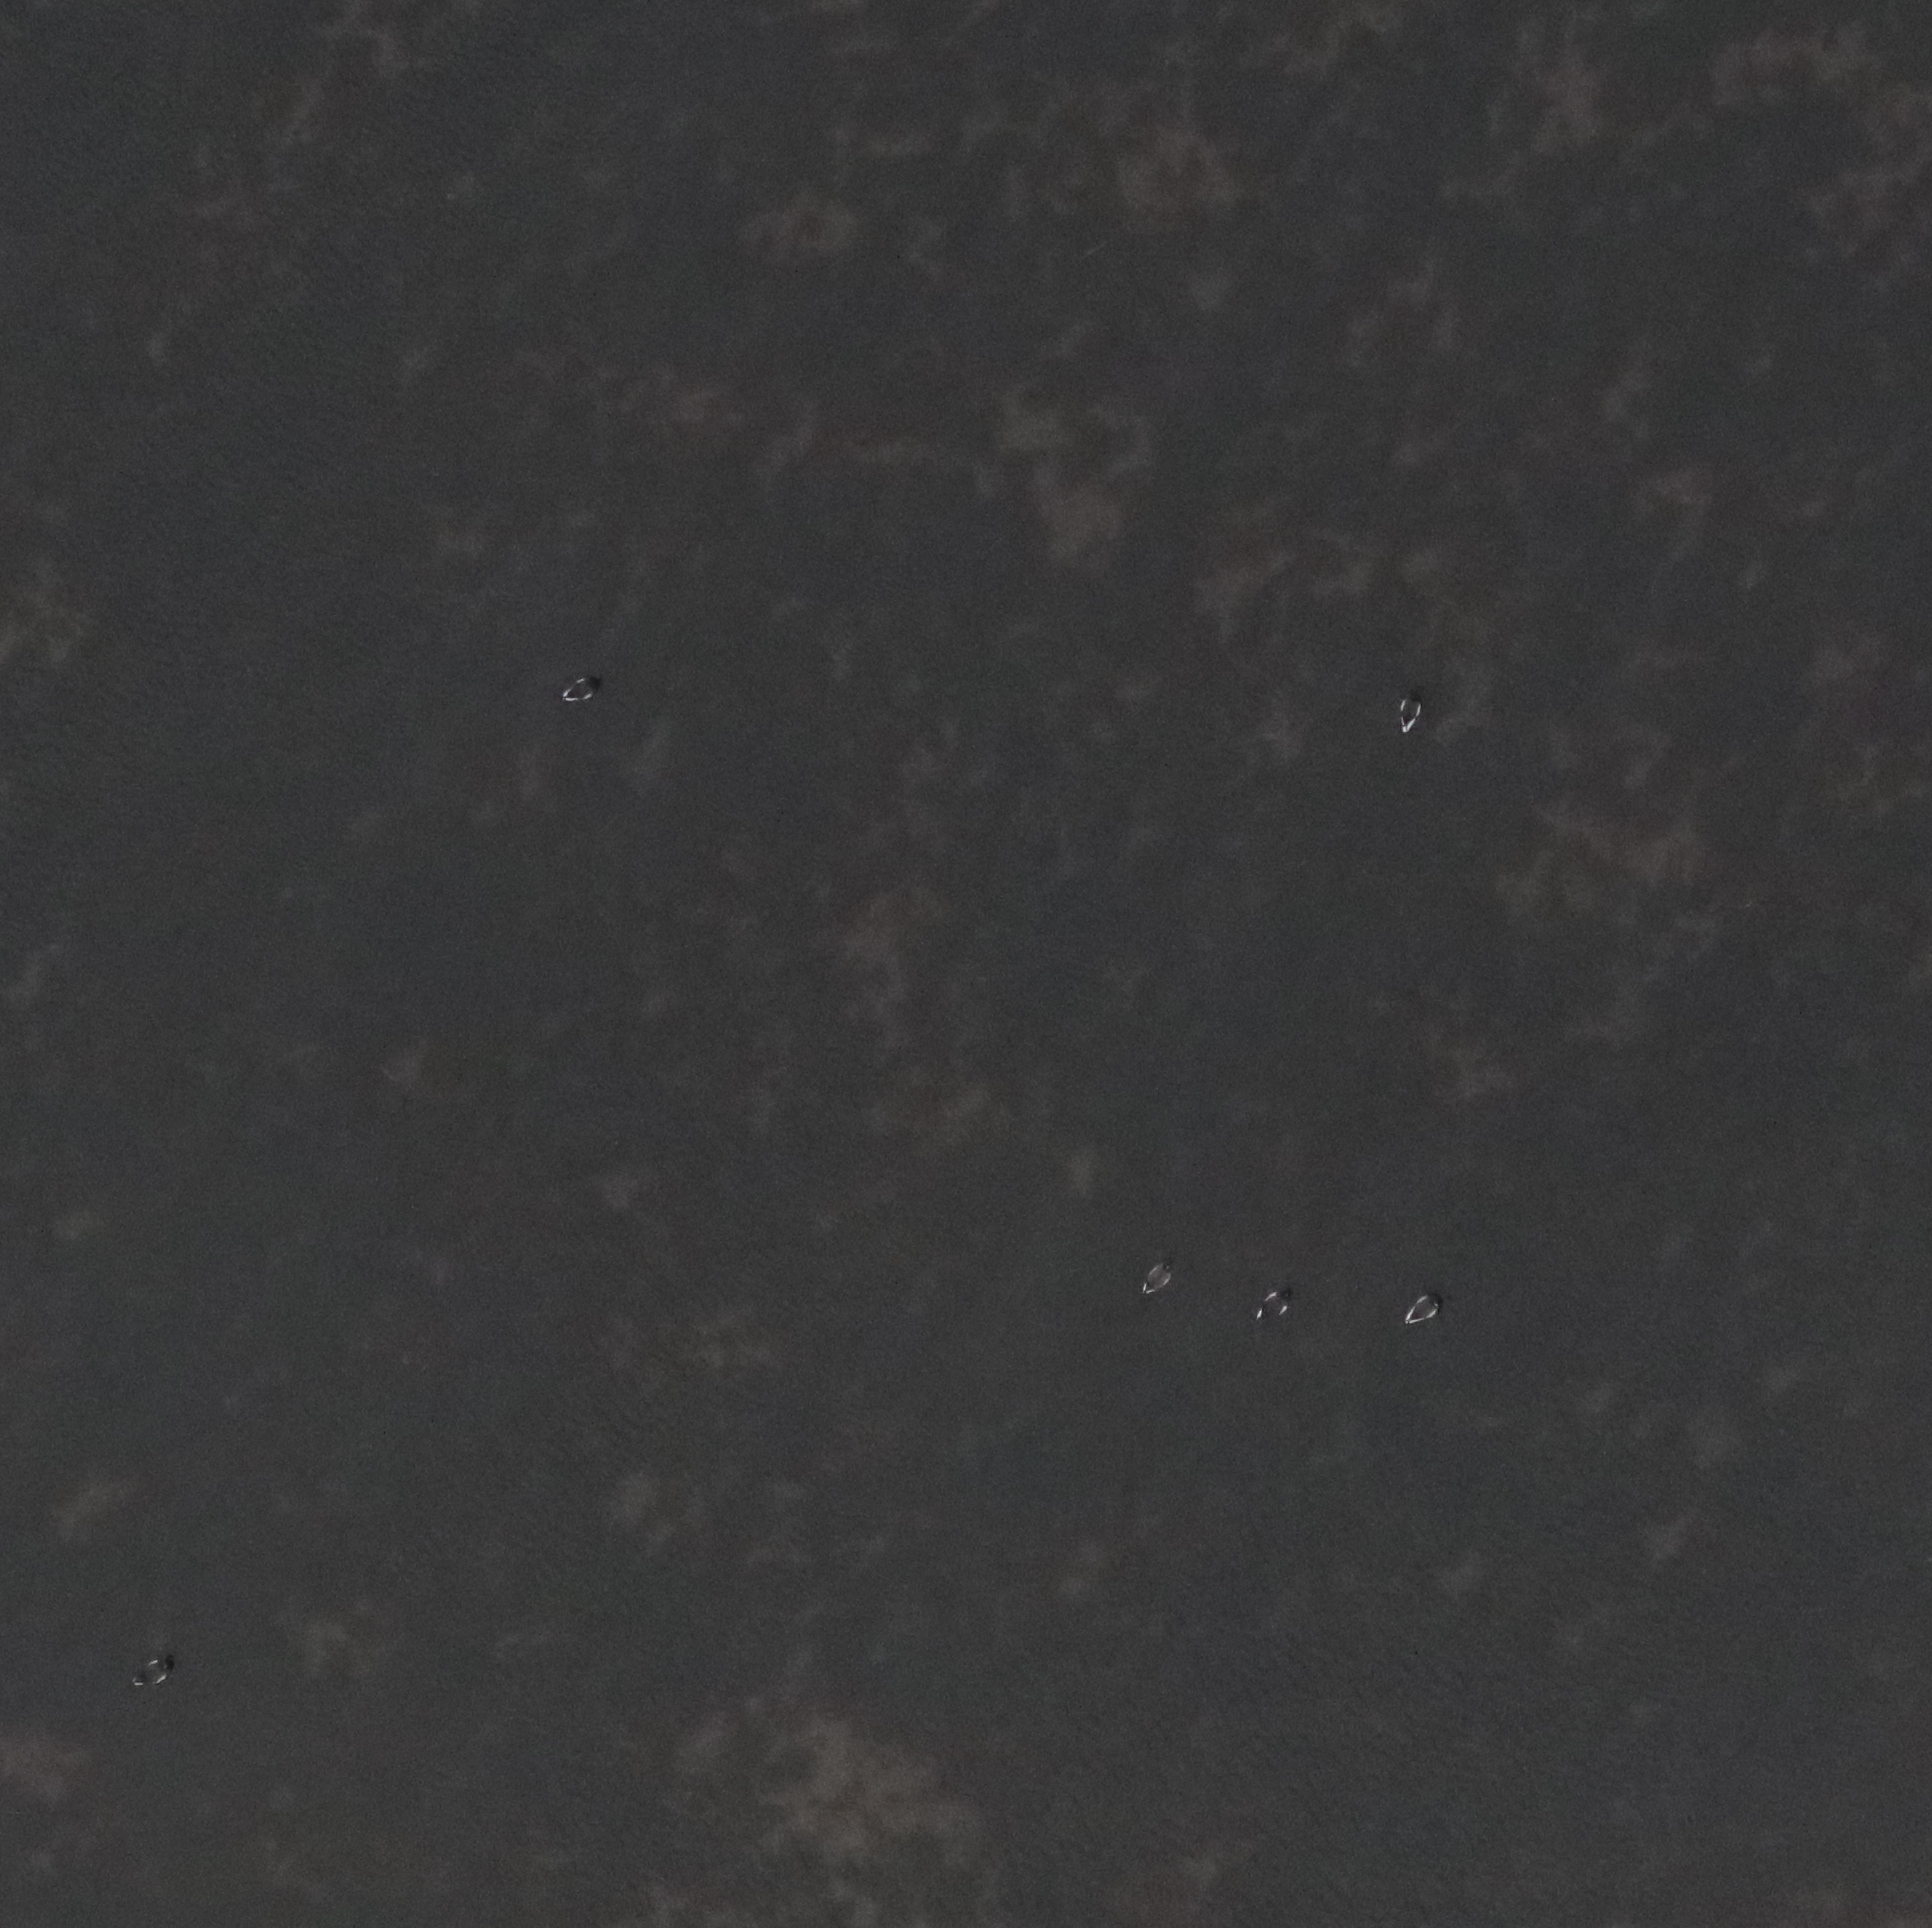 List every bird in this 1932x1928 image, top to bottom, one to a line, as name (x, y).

brant (582, 688)
brant (1411, 711)
brant (1157, 1277)
brant (1275, 1305)
brant (1425, 1307)
brant (157, 1669)